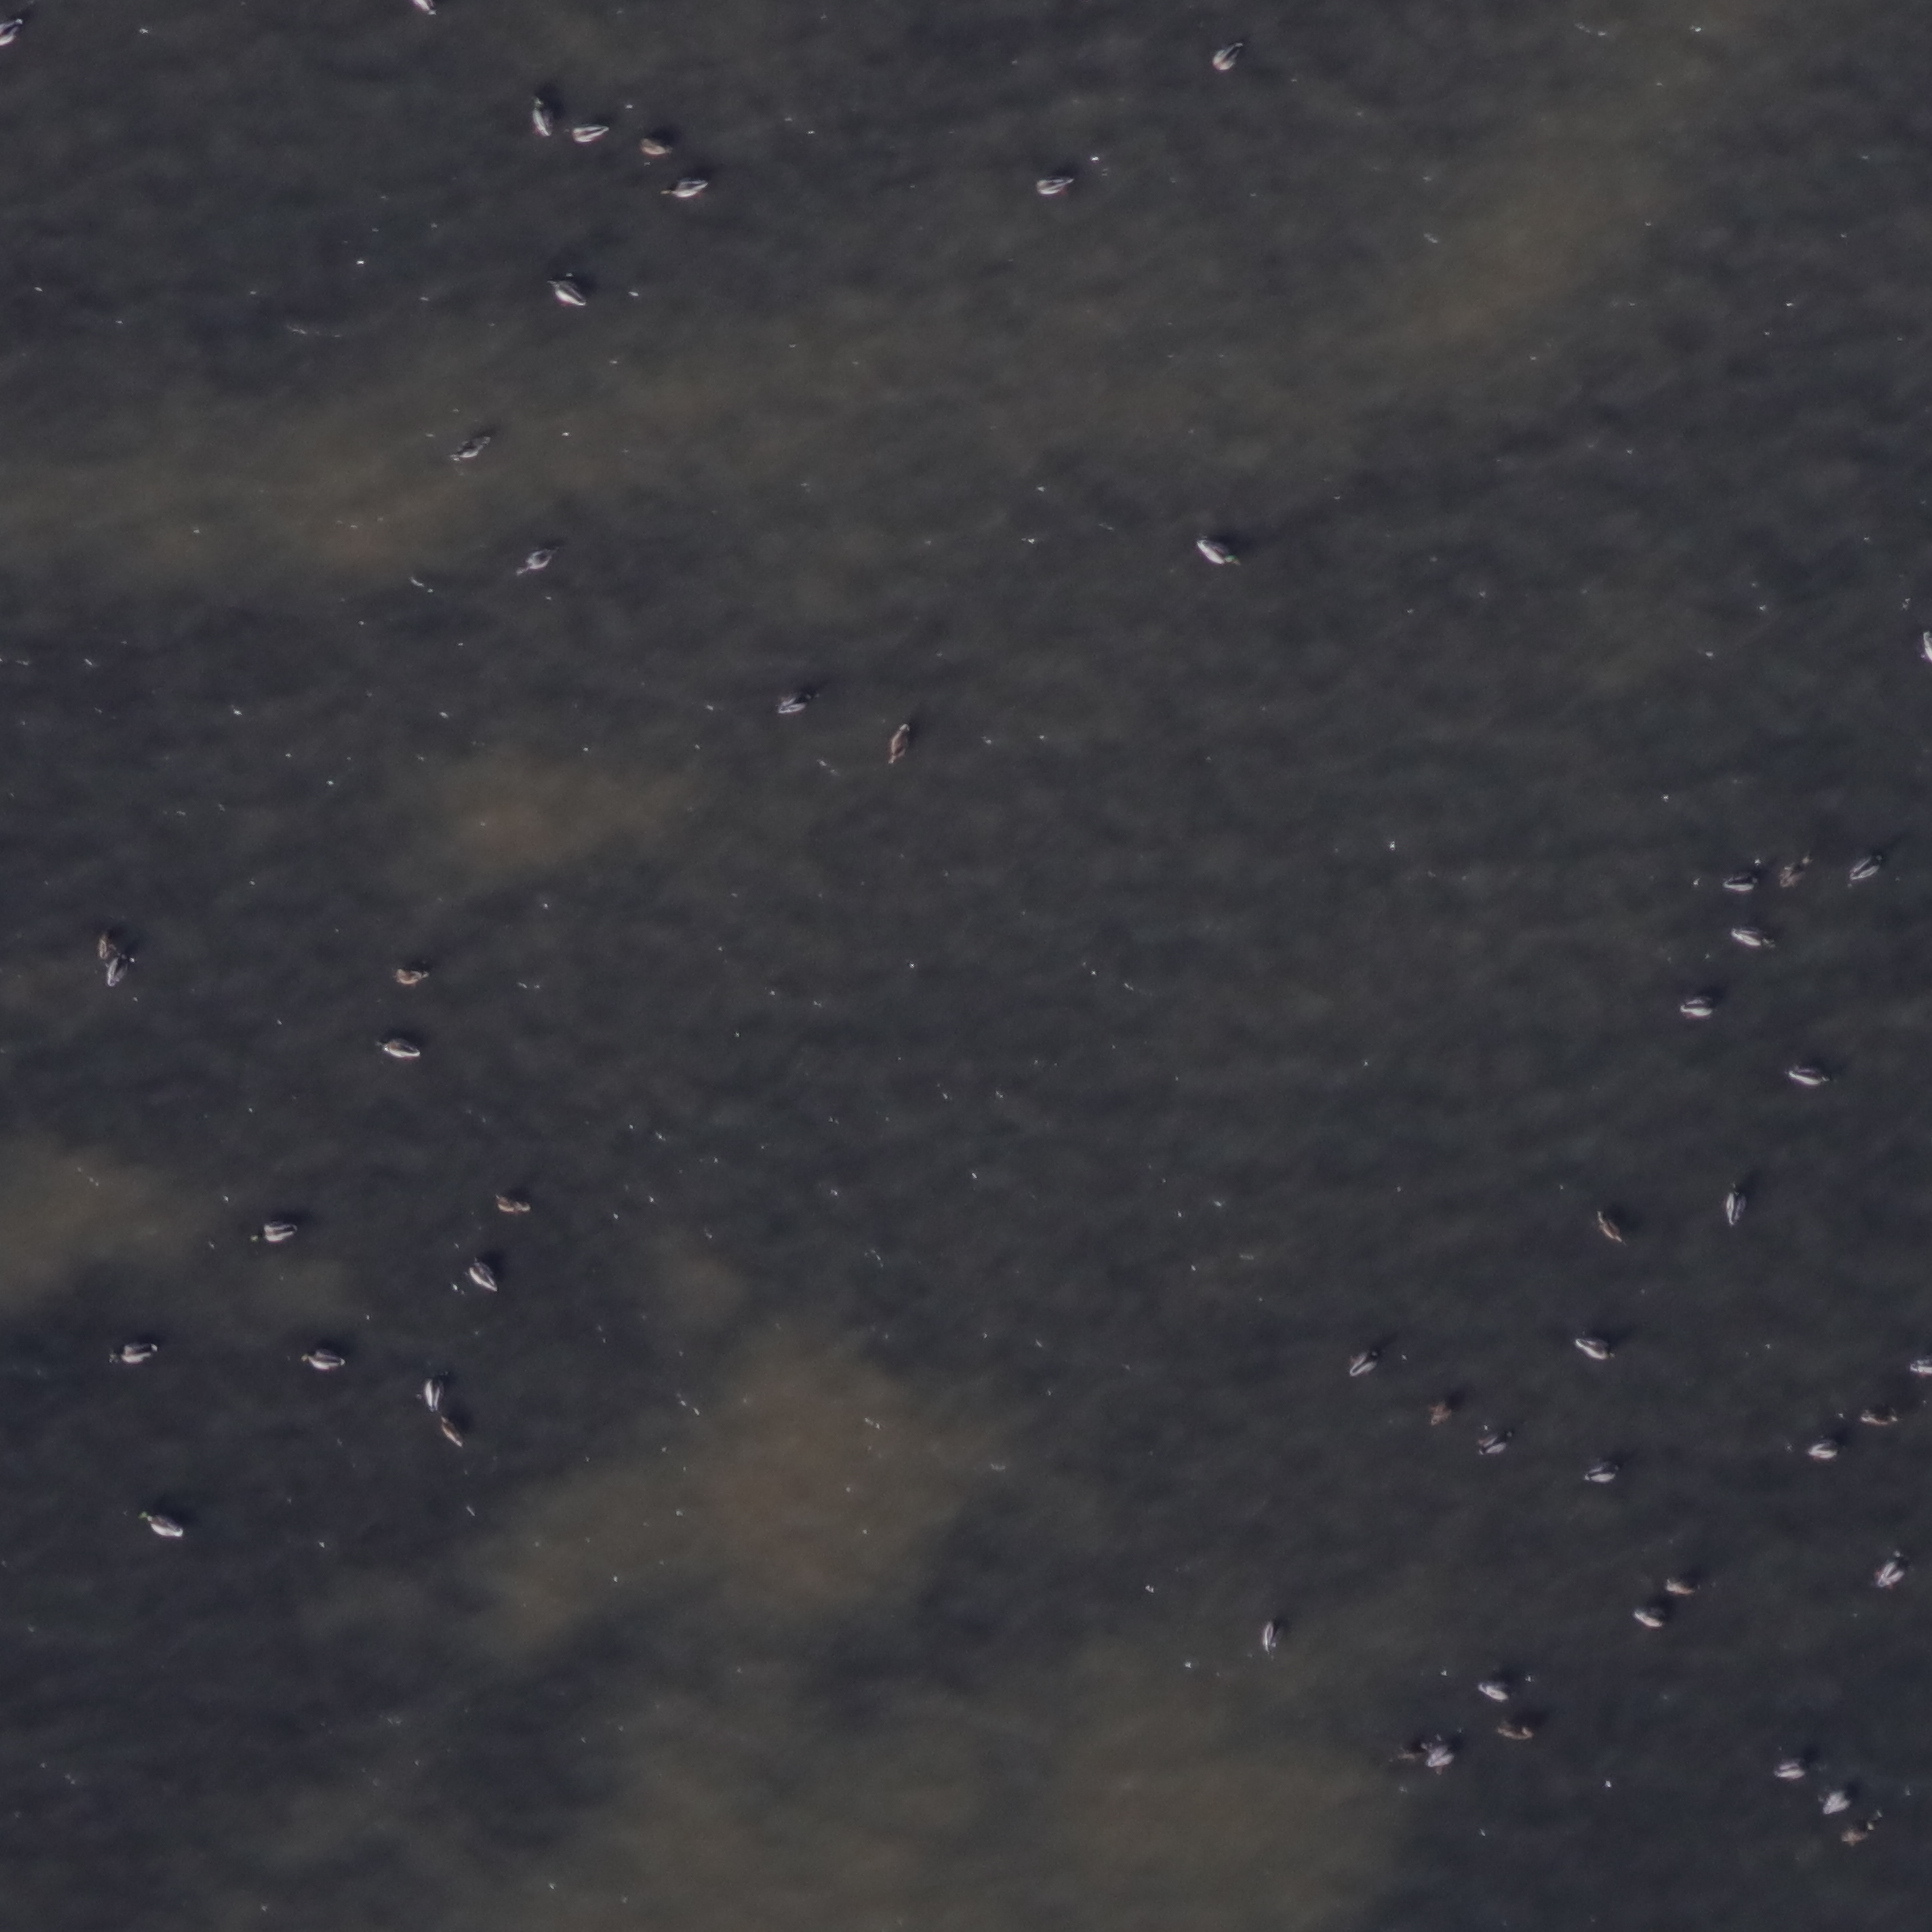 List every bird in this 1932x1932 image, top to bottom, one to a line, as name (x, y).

other bird (424, 2)
other bird (6, 32)
other bird (1228, 57)
other bird (542, 119)
other bird (590, 133)
other bird (656, 145)
other bird (1052, 186)
other bird (688, 189)
other bird (568, 293)
other bird (470, 448)
other bird (1218, 550)
other bird (541, 560)
other bird (796, 703)
other bird (901, 741)
other bird (1864, 868)
other bird (1793, 874)
other bird (1743, 883)
other bird (1752, 938)
other bird (105, 943)
other bird (116, 966)
other bird (409, 976)
other bird (1698, 1007)
other bird (396, 1046)
other bird (1812, 1073)
other bird (510, 1202)
other bird (1736, 1207)
other bird (1612, 1227)
other bird (279, 1229)
other bird (481, 1271)
other bird (133, 1349)
other bird (1593, 1349)
other bird (327, 1358)
other bird (1366, 1363)
other bird (1931, 1366)
other bird (433, 1392)
other bird (1447, 1409)
other bird (1881, 1418)
other bird (450, 1429)
other bird (1497, 1442)
other bird (1822, 1451)
other bird (1602, 1476)
other bird (165, 1522)
other bird (1890, 1569)
other bird (1679, 1586)
other bird (1650, 1616)
other bird (1272, 1635)
other bird (1495, 1689)
other bird (1517, 1730)
other bird (1414, 1751)
other bird (1442, 1755)
other bird (1793, 1769)
other bird (1839, 1799)
other bird (1856, 1832)